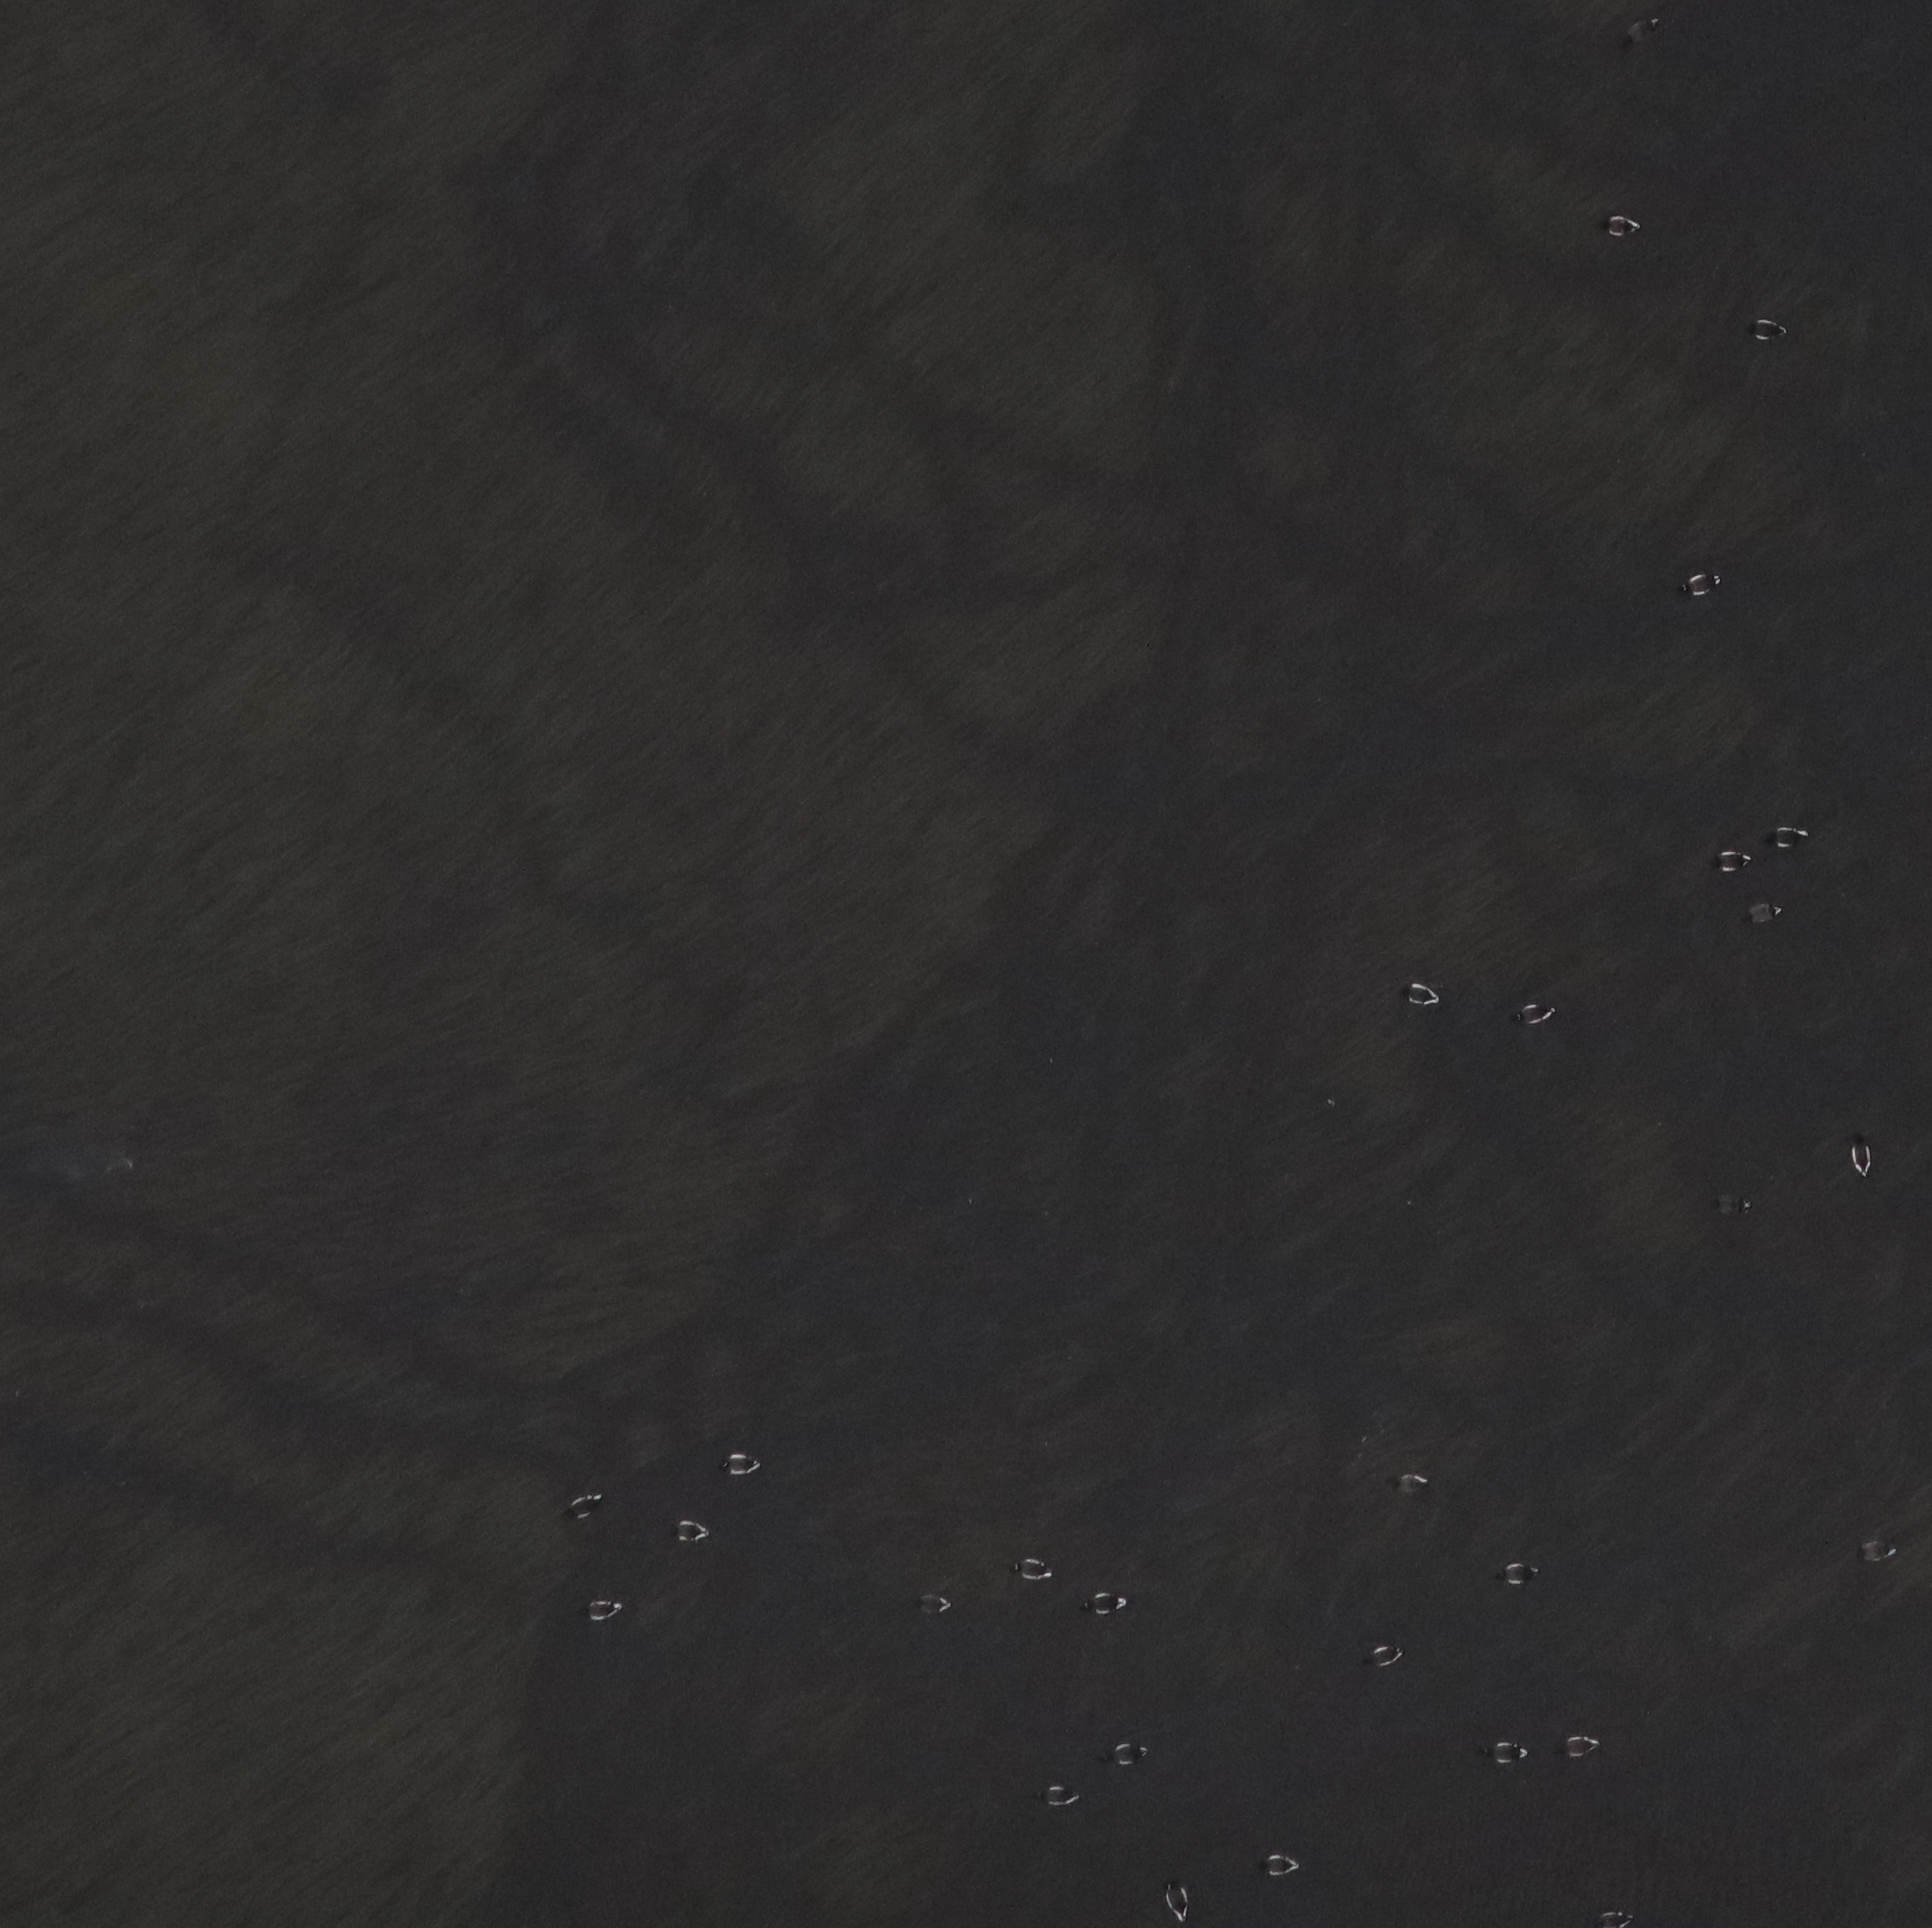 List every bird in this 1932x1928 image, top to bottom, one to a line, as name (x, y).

brant (1635, 26)
brant (1619, 227)
brant (1766, 330)
brant (1699, 585)
brant (1784, 836)
brant (1730, 860)
brant (1763, 911)
brant (1418, 994)
brant (1533, 1014)
brant (1861, 1156)
brant (1730, 1202)
brant (739, 1463)
brant (1407, 1483)
brant (580, 1507)
brant (689, 1531)
brant (1876, 1549)
brant (1031, 1569)
brant (1516, 1574)
brant (1102, 1602)
brant (933, 1605)
brant (602, 1608)
brant (1383, 1655)
brant (1577, 1746)
brant (1504, 1751)
brant (1126, 1753)
brant (1059, 1795)
brant (1279, 1865)
brant (1174, 1902)
brant (1616, 1918)